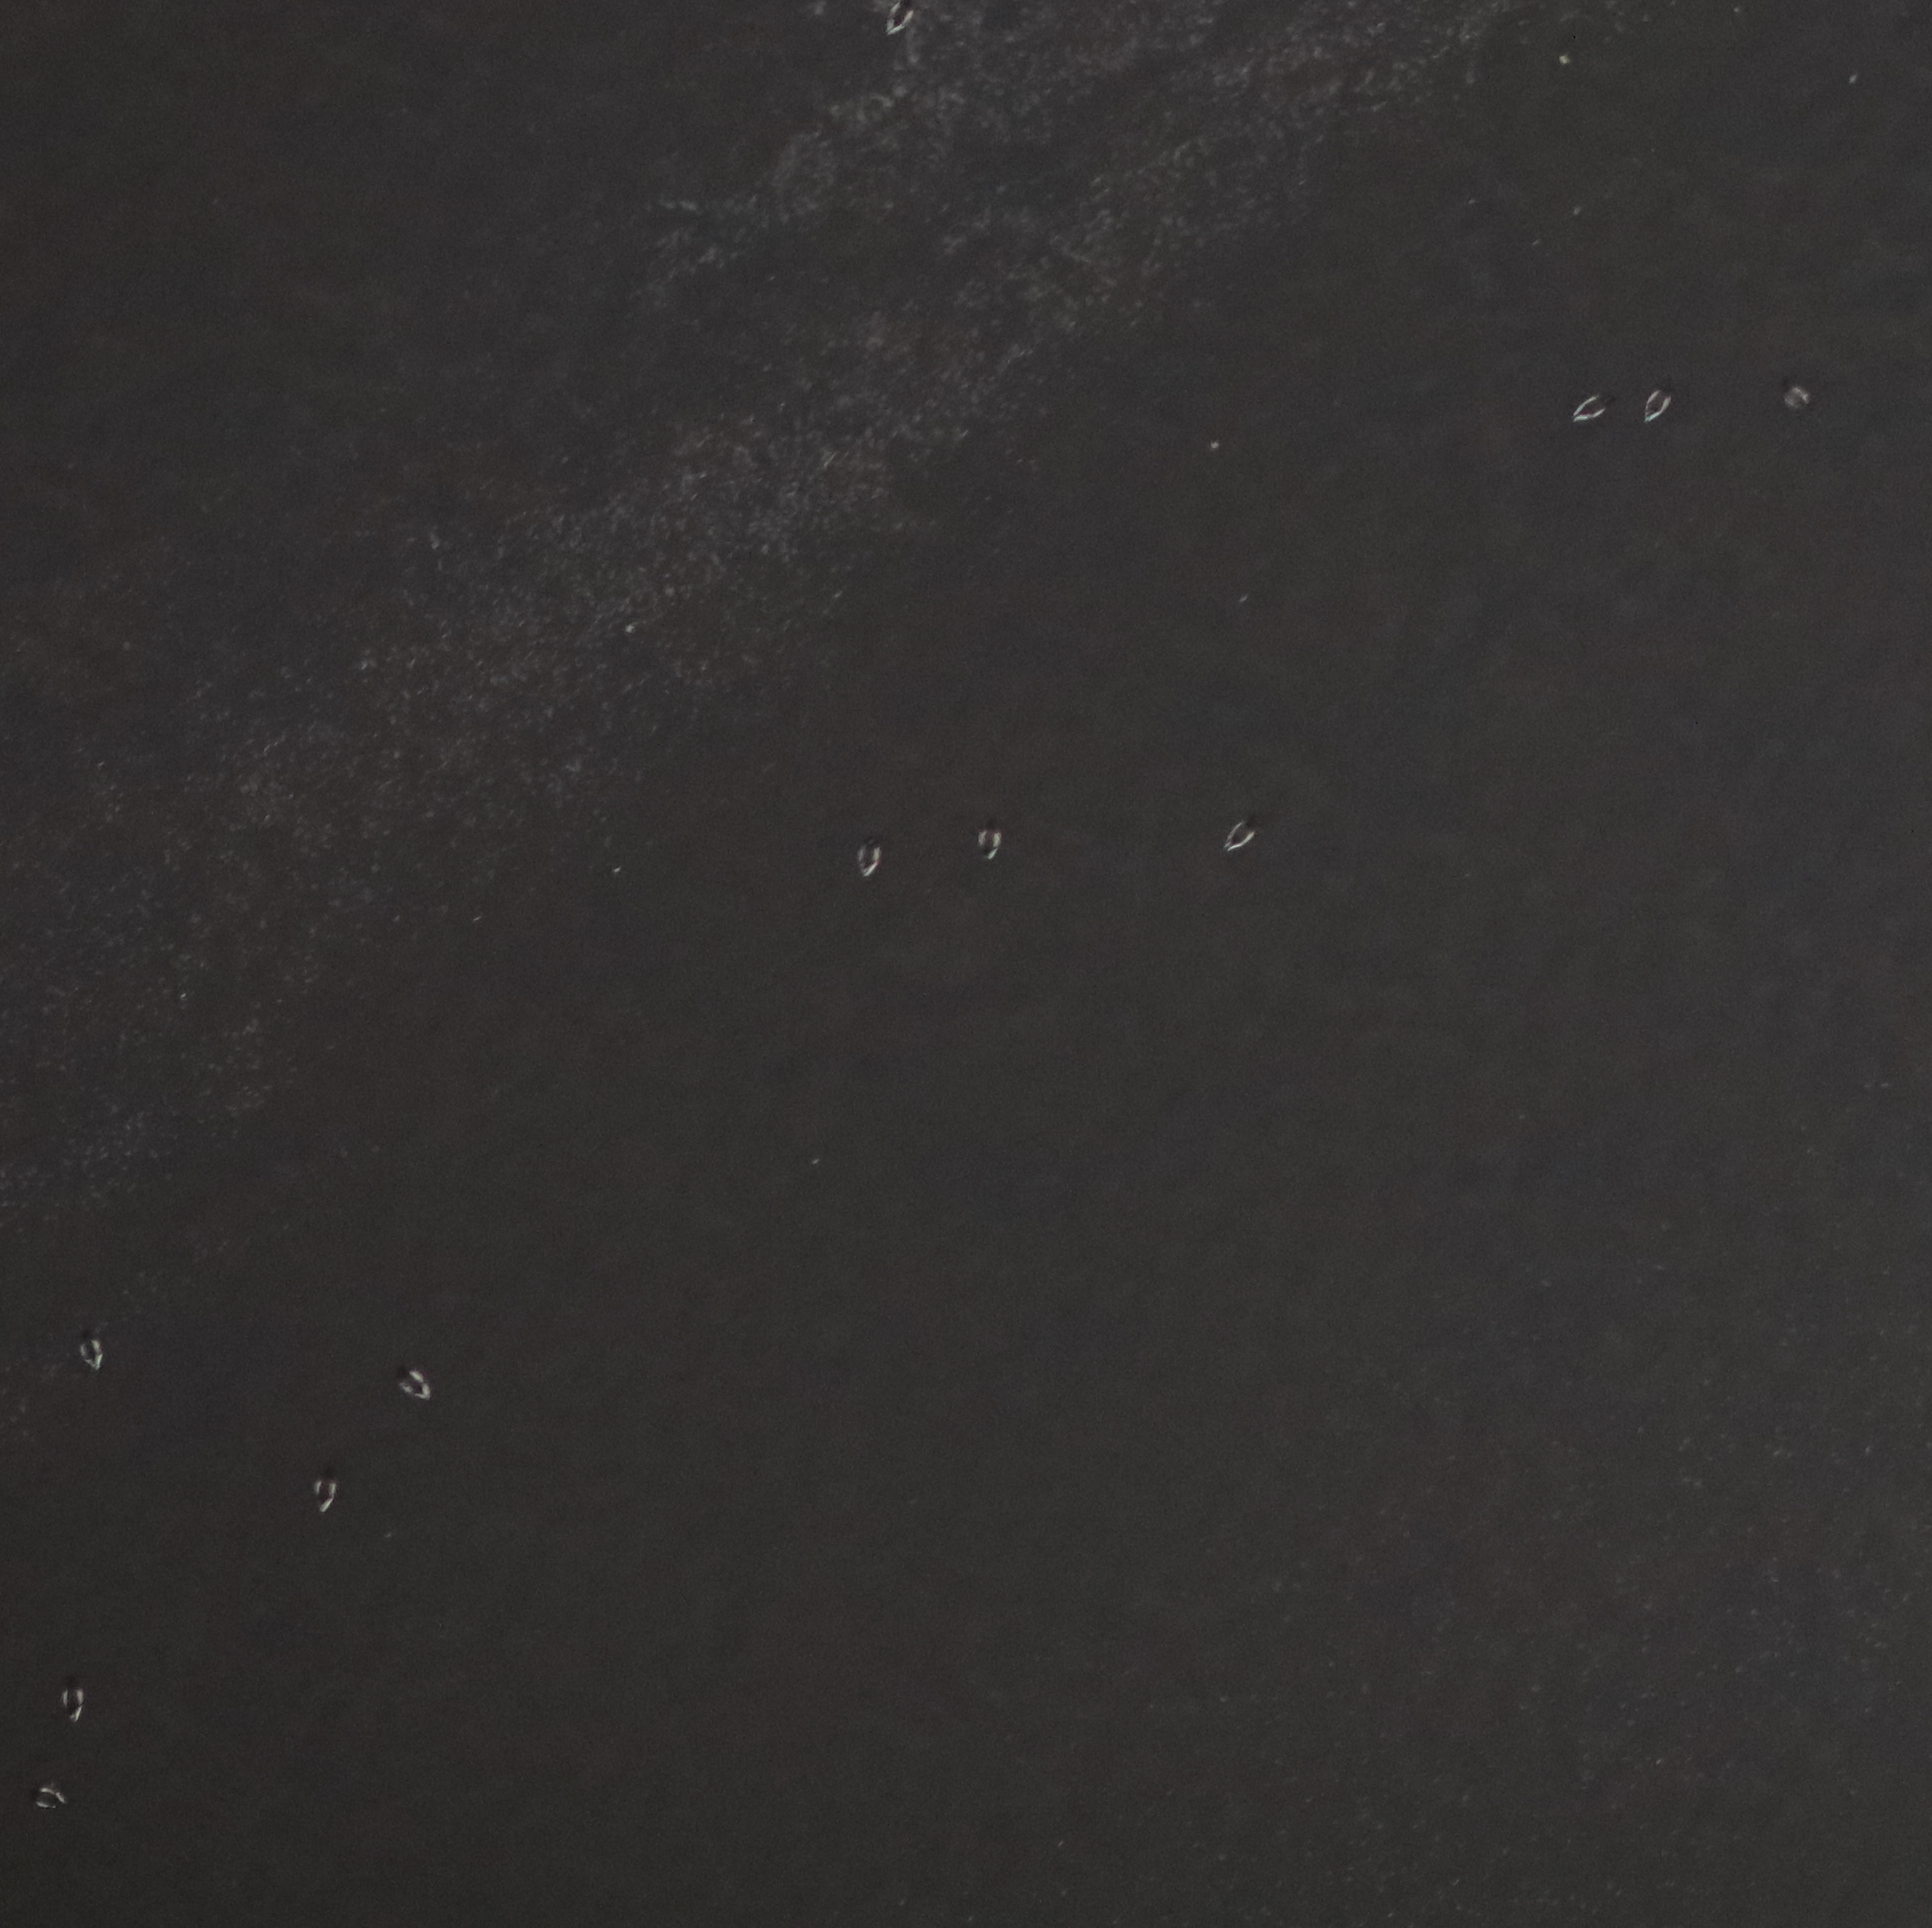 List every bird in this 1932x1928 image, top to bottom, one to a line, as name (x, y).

brant (898, 13)
brant (1796, 397)
brant (1588, 401)
brant (1654, 401)
brant (1242, 836)
brant (990, 843)
brant (869, 857)
brant (91, 1351)
brant (412, 1384)
brant (324, 1489)
brant (74, 1701)
brant (41, 1797)